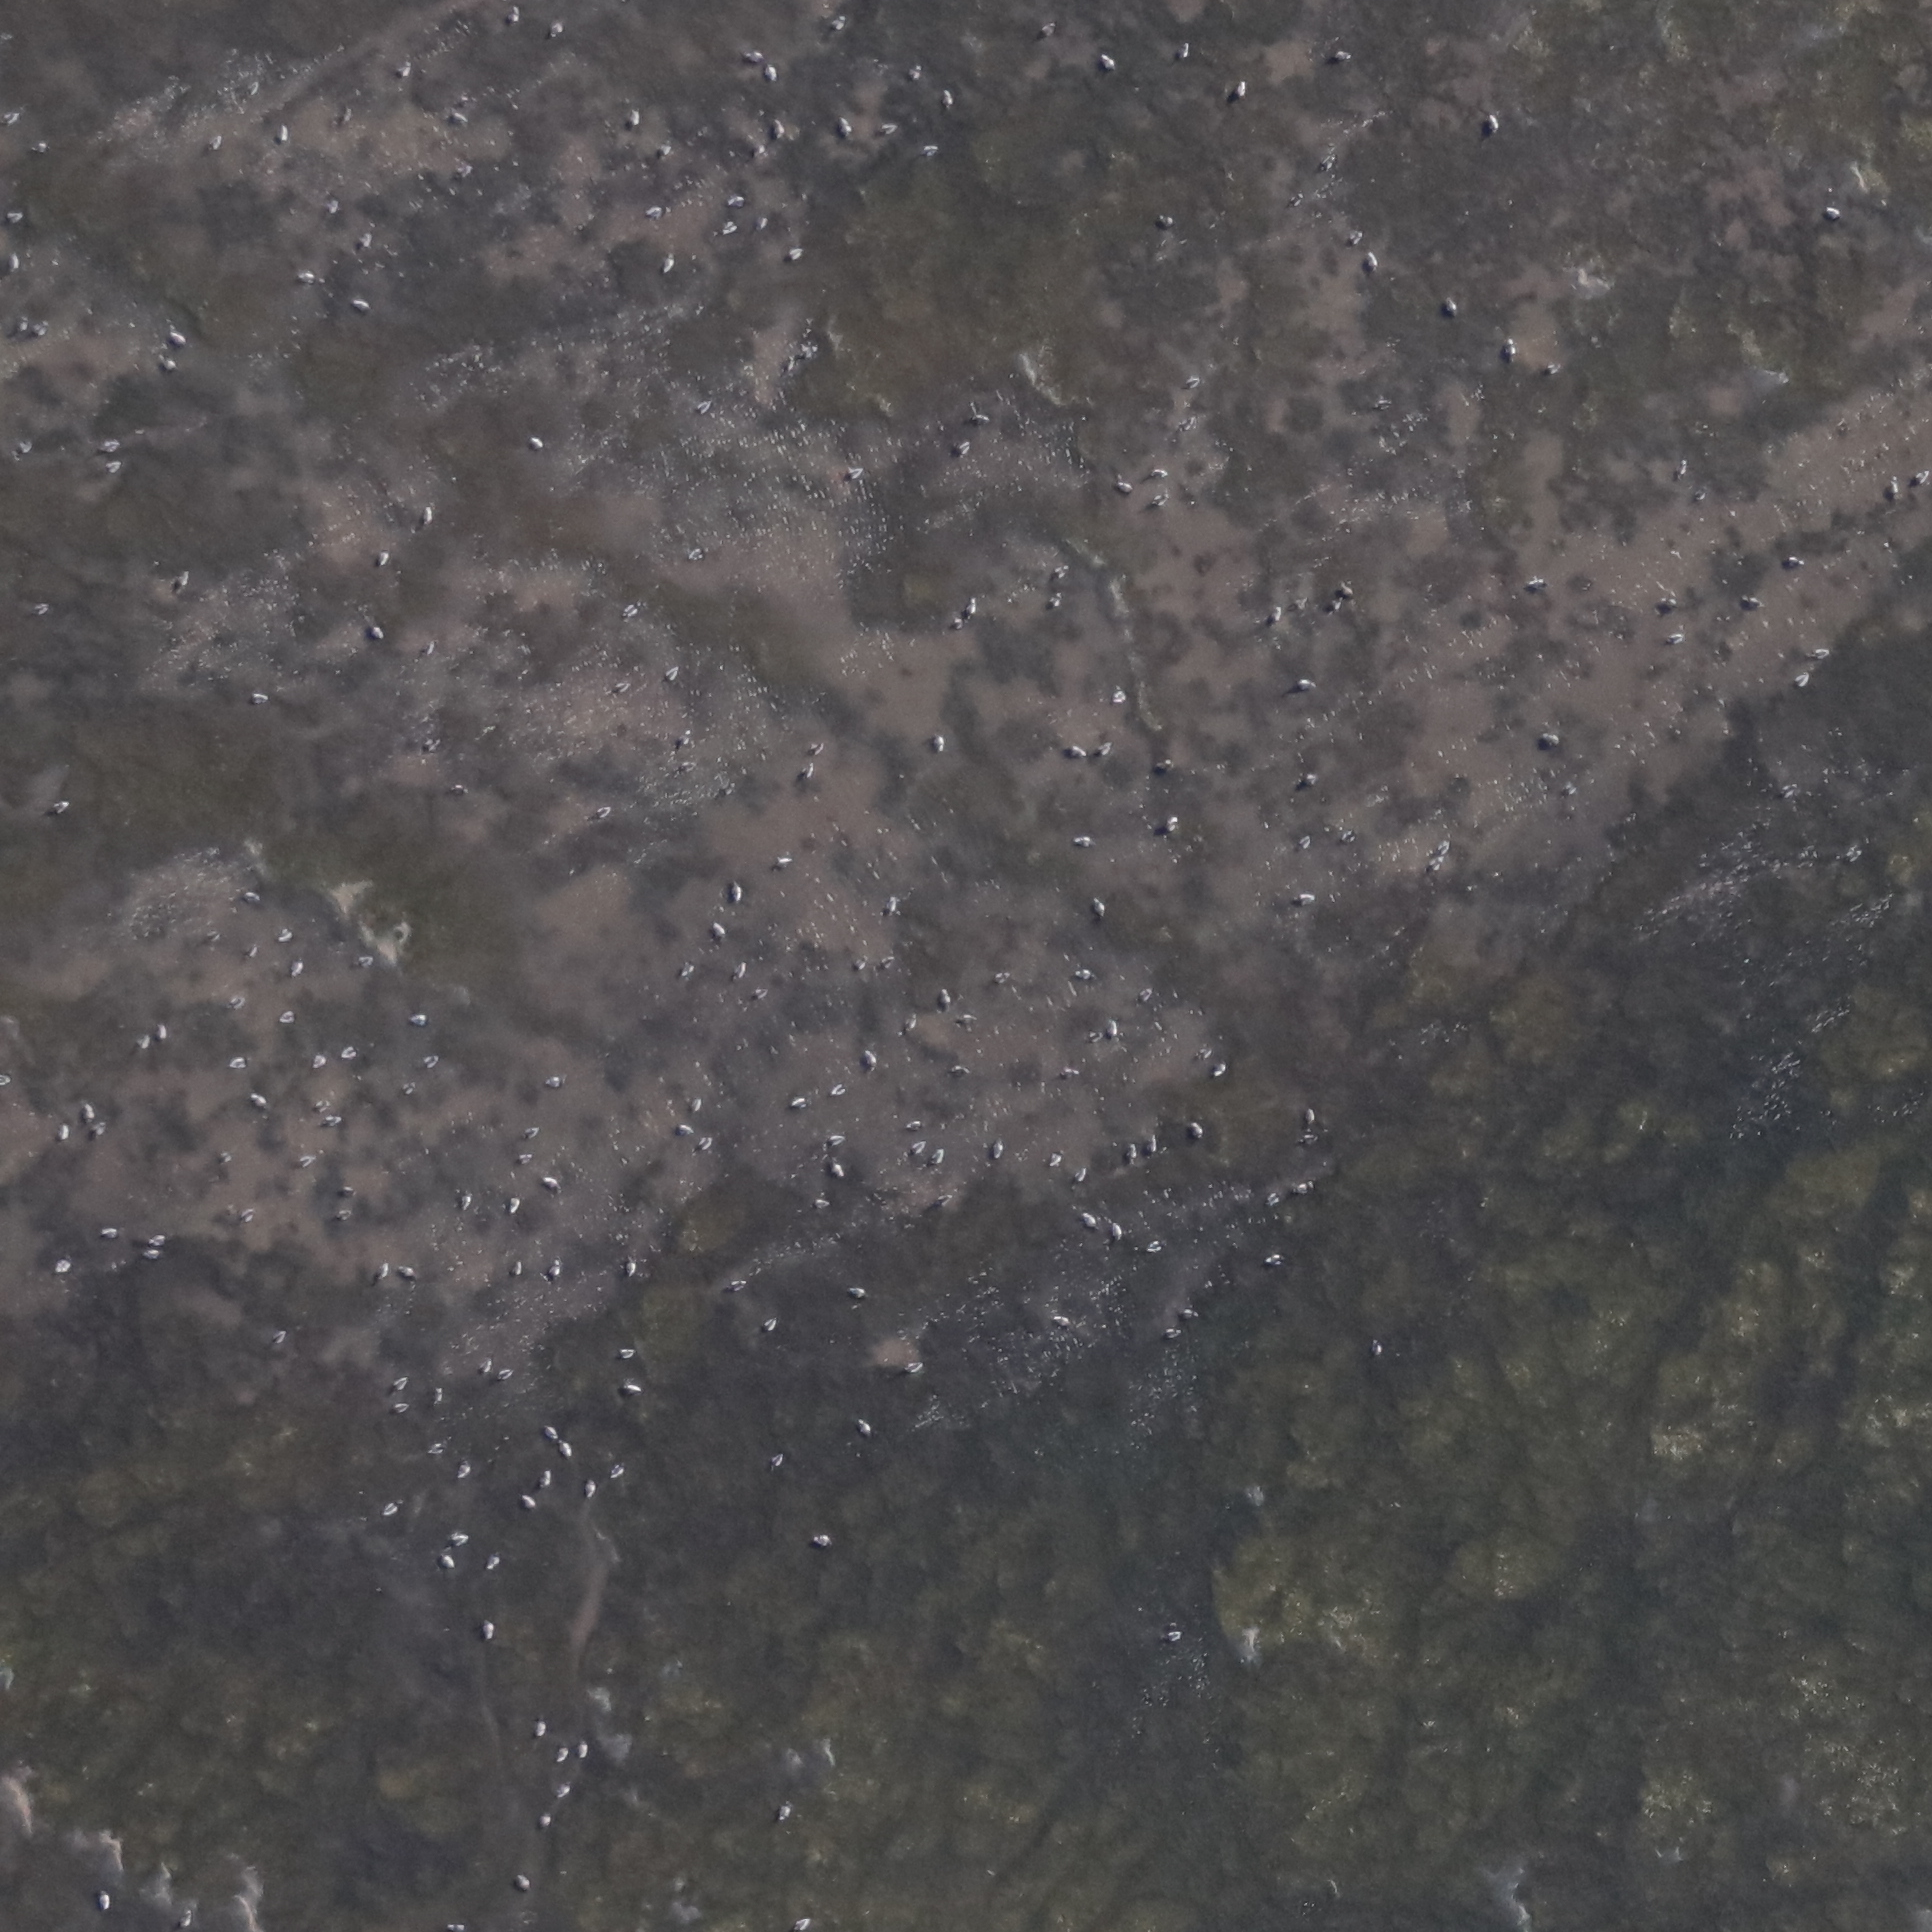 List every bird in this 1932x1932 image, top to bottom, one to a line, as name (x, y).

brant (509, 12)
brant (833, 22)
brant (1051, 23)
brant (557, 32)
brant (1187, 49)
brant (759, 51)
brant (1342, 58)
brant (1105, 61)
brant (406, 65)
brant (915, 71)
brant (773, 75)
brant (255, 81)
brant (1246, 90)
brant (951, 95)
brant (476, 96)
brant (634, 110)
brant (16, 115)
brant (346, 120)
brant (456, 123)
brant (780, 123)
brant (839, 125)
brant (891, 125)
brant (1499, 128)
brant (284, 138)
brant (217, 144)
brant (44, 146)
brant (663, 146)
brant (929, 147)
brant (755, 149)
brant (1323, 157)
brant (464, 168)
brant (742, 196)
brant (1299, 196)
brant (339, 204)
brant (658, 206)
brant (1840, 211)
brant (1164, 214)
brant (15, 217)
brant (728, 223)
brant (769, 224)
brant (367, 237)
brant (1359, 239)
brant (799, 244)
brant (1372, 263)
brant (13, 264)
brant (669, 270)
brant (308, 275)
brant (1451, 304)
brant (367, 306)
brant (23, 322)
brant (181, 332)
brant (46, 336)
brant (811, 349)
brant (1510, 355)
brant (166, 363)
brant (793, 363)
brant (1559, 376)
brant (1196, 382)
brant (1384, 408)
brant (702, 413)
brant (984, 418)
brant (1186, 425)
brant (540, 444)
brant (24, 447)
brant (964, 447)
brant (116, 448)
brant (859, 470)
brant (115, 472)
brant (1691, 472)
brant (1161, 477)
brant (1919, 478)
brant (1889, 492)
brant (1123, 493)
brant (1706, 495)
brant (1162, 499)
brant (418, 522)
brant (703, 554)
brant (1807, 558)
brant (384, 561)
brant (1064, 567)
brant (1548, 586)
brant (178, 587)
brant (1345, 590)
brant (1765, 594)
brant (625, 608)
brant (1047, 608)
brant (1669, 608)
brant (1300, 609)
brant (37, 610)
brant (961, 610)
brant (1278, 612)
brant (1332, 612)
brant (954, 622)
brant (378, 634)
brant (1673, 640)
brant (426, 648)
brant (1827, 652)
brant (670, 673)
brant (1816, 676)
brant (1305, 685)
brant (621, 686)
brant (1119, 696)
brant (258, 703)
brant (941, 733)
brant (1557, 736)
brant (686, 737)
brant (436, 739)
brant (1073, 746)
brant (812, 756)
brant (1096, 756)
brant (1167, 765)
brant (691, 770)
brant (1303, 773)
brant (464, 777)
brant (813, 777)
brant (1575, 787)
brant (1796, 788)
brant (727, 793)
brant (610, 803)
brant (51, 813)
brant (1182, 822)
brant (1352, 833)
brant (1084, 834)
brant (1299, 842)
brant (1445, 848)
brant (1855, 852)
brant (785, 854)
brant (1435, 867)
brant (1302, 899)
brant (244, 900)
brant (730, 900)
brant (893, 905)
brant (1102, 909)
brant (714, 937)
brant (213, 938)
brant (289, 940)
brant (253, 949)
brant (859, 964)
brant (890, 965)
brant (1007, 969)
brant (294, 970)
brant (685, 971)
brant (747, 972)
brant (1084, 984)
brant (944, 993)
brant (762, 996)
brant (233, 997)
brant (1152, 1001)
brant (962, 1016)
brant (421, 1017)
brant (290, 1018)
brant (923, 1022)
brant (1122, 1023)
brant (162, 1024)
brant (1099, 1034)
brant (141, 1045)
brant (345, 1049)
brant (1207, 1056)
brant (432, 1057)
brant (872, 1057)
brant (243, 1058)
brant (329, 1058)
brant (1087, 1070)
brant (971, 1074)
brant (554, 1079)
brant (1222, 1079)
brant (845, 1085)
brant (417, 1086)
brant (258, 1100)
brant (801, 1100)
brant (330, 1102)
brant (702, 1103)
brant (90, 1111)
brant (917, 1118)
brant (1310, 1118)
brant (337, 1119)
brant (537, 1131)
brant (833, 1132)
brant (71, 1133)
brant (107, 1134)
brant (691, 1134)
brant (1200, 1134)
brant (1309, 1144)
brant (709, 1146)
brant (1156, 1146)
brant (919, 1150)
brant (996, 1150)
brant (1137, 1150)
brant (528, 1157)
brant (942, 1157)
brant (1061, 1158)
brant (231, 1159)
brant (310, 1159)
brant (827, 1164)
brant (1079, 1174)
brant (554, 1180)
brant (828, 1189)
brant (1305, 1190)
brant (346, 1193)
brant (945, 1195)
brant (469, 1197)
brant (1280, 1206)
brant (347, 1208)
brant (521, 1209)
brant (258, 1218)
brant (1112, 1225)
brant (1092, 1226)
brant (110, 1228)
brant (167, 1232)
brant (1161, 1251)
brant (159, 1252)
brant (70, 1262)
brant (379, 1263)
brant (1274, 1263)
brant (524, 1265)
brant (636, 1265)
brant (557, 1267)
brant (410, 1275)
brant (741, 1281)
brant (853, 1292)
brant (1197, 1310)
brant (1061, 1322)
brant (774, 1323)
brant (1181, 1336)
brant (274, 1340)
brant (631, 1348)
brant (1371, 1354)
brant (482, 1367)
brant (916, 1367)
brant (510, 1373)
brant (402, 1381)
brant (639, 1385)
brant (438, 1392)
brant (404, 1409)
brant (869, 1426)
brant (548, 1431)
brant (572, 1449)
brant (433, 1452)
brant (780, 1459)
brant (464, 1464)
brant (614, 1467)
brant (544, 1477)
brant (585, 1487)
brant (533, 1497)
brant (399, 1512)
brant (463, 1528)
brant (820, 1539)
brant (452, 1556)
brant (490, 1558)
brant (1177, 1632)
brant (490, 1636)
brant (543, 1724)
brant (594, 1751)
brant (569, 1755)
brant (569, 1796)
brant (782, 1805)
brant (550, 1814)
brant (522, 1884)
brant (113, 1897)
brant (188, 1913)
brant (806, 1921)
brant (455, 1924)